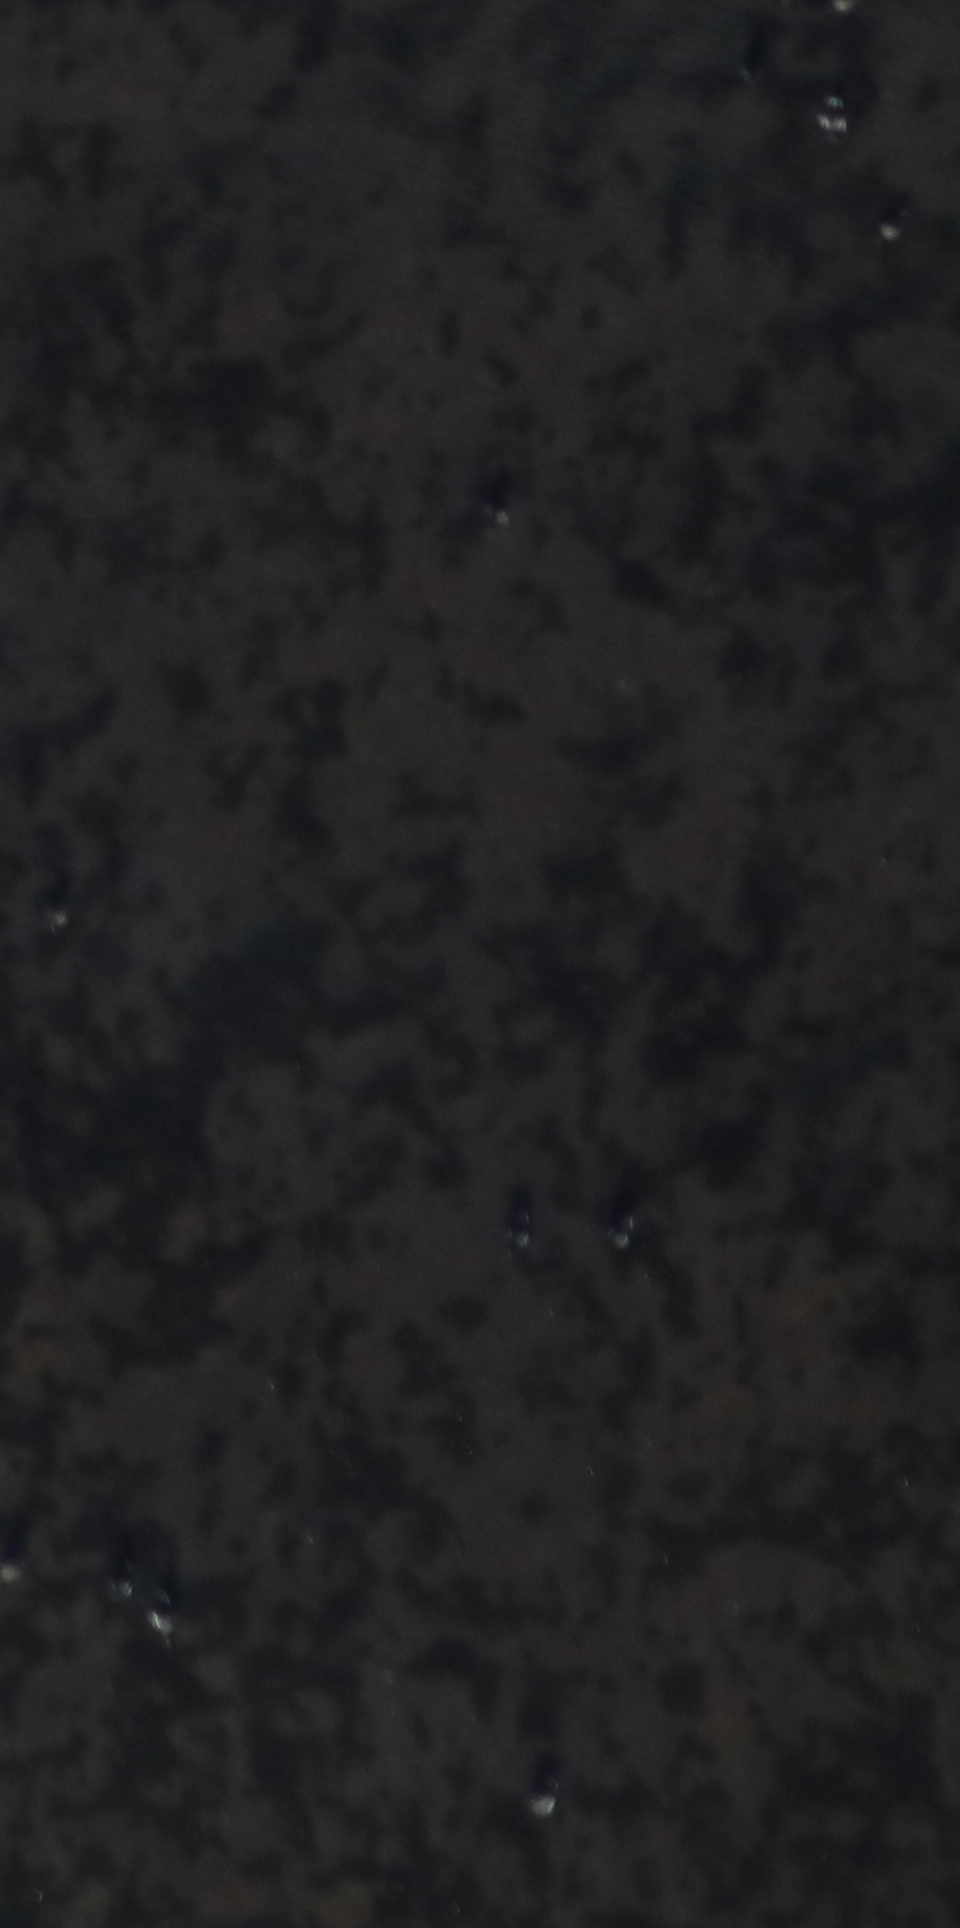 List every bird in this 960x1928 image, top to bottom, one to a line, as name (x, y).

brant (845, 11)
brant (835, 120)
brant (889, 223)
brant (494, 510)
brant (55, 915)
brant (519, 1227)
brant (629, 1239)
brant (10, 1570)
brant (116, 1578)
brant (158, 1615)
brant (551, 1799)